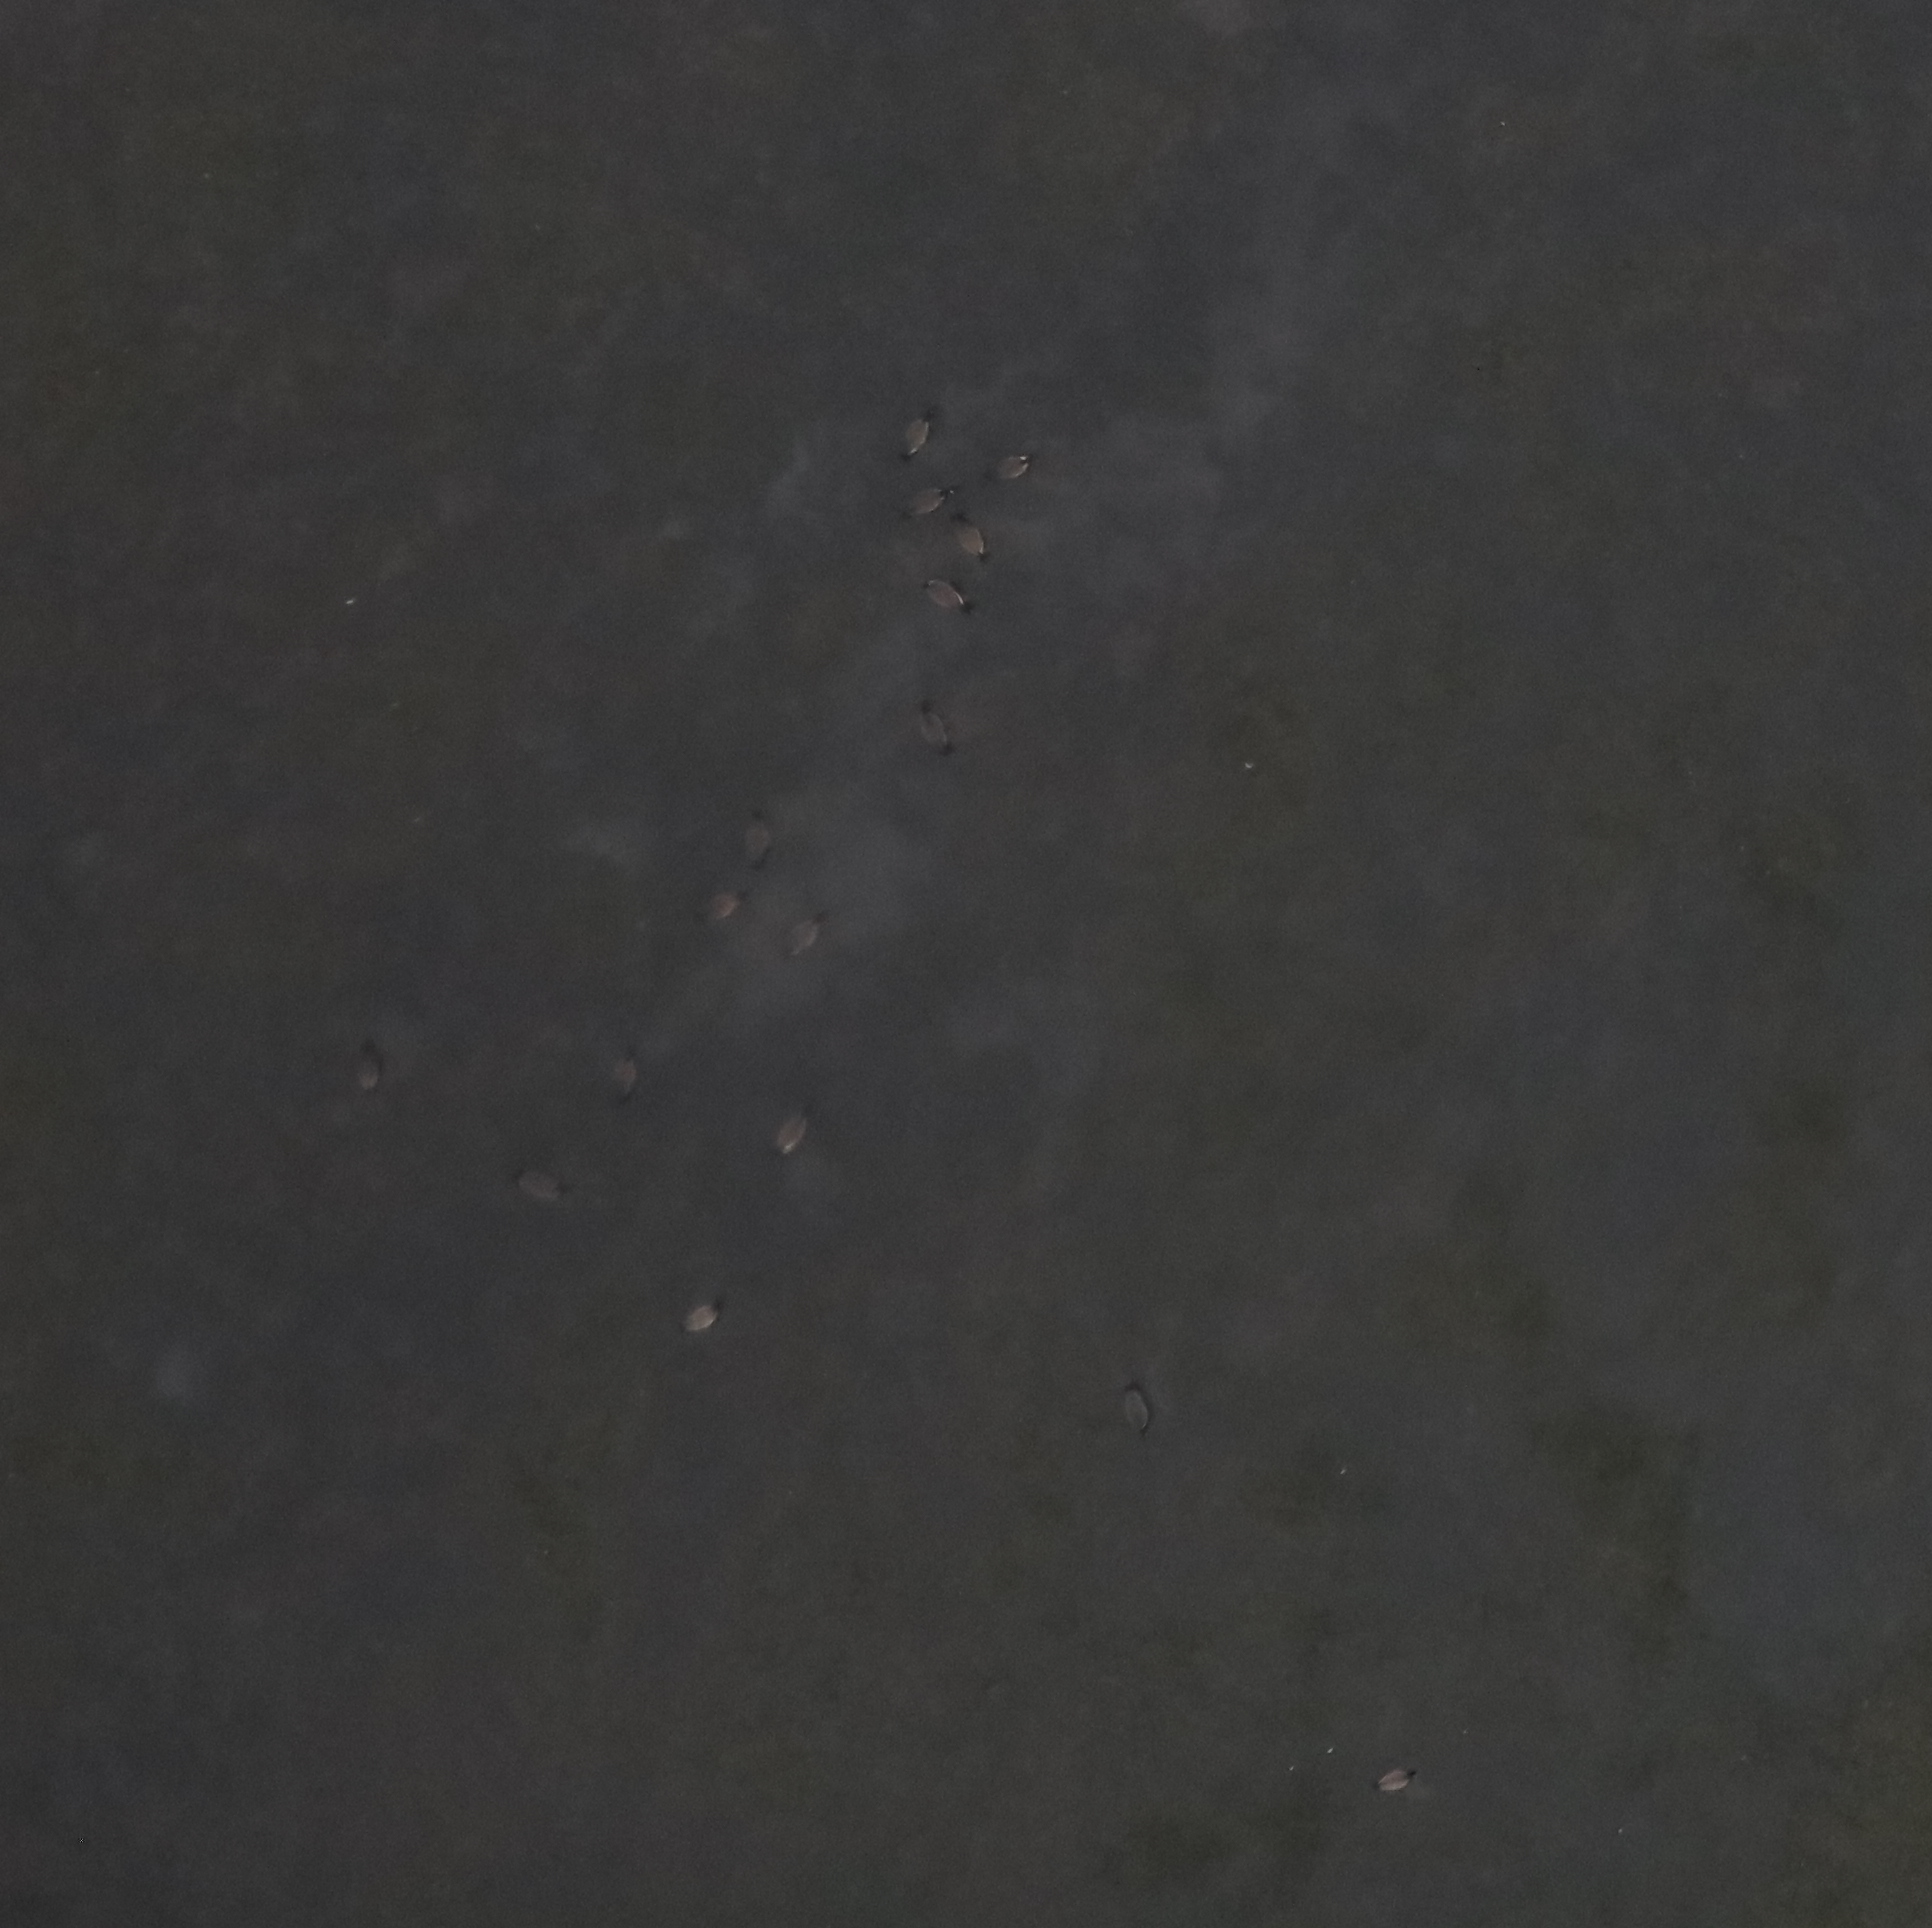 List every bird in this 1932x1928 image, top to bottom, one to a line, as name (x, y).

Canada goose (914, 439)
Canada goose (1013, 459)
Canada goose (932, 499)
Canada goose (971, 542)
Canada goose (947, 594)
Canada goose (926, 727)
Canada goose (756, 842)
Canada goose (714, 905)
Canada goose (806, 937)
Canada goose (364, 1077)
Canada goose (633, 1079)
Canada goose (799, 1138)
Canada goose (549, 1203)
Canada goose (702, 1305)
Canada goose (1138, 1406)
Canada goose (1397, 1789)